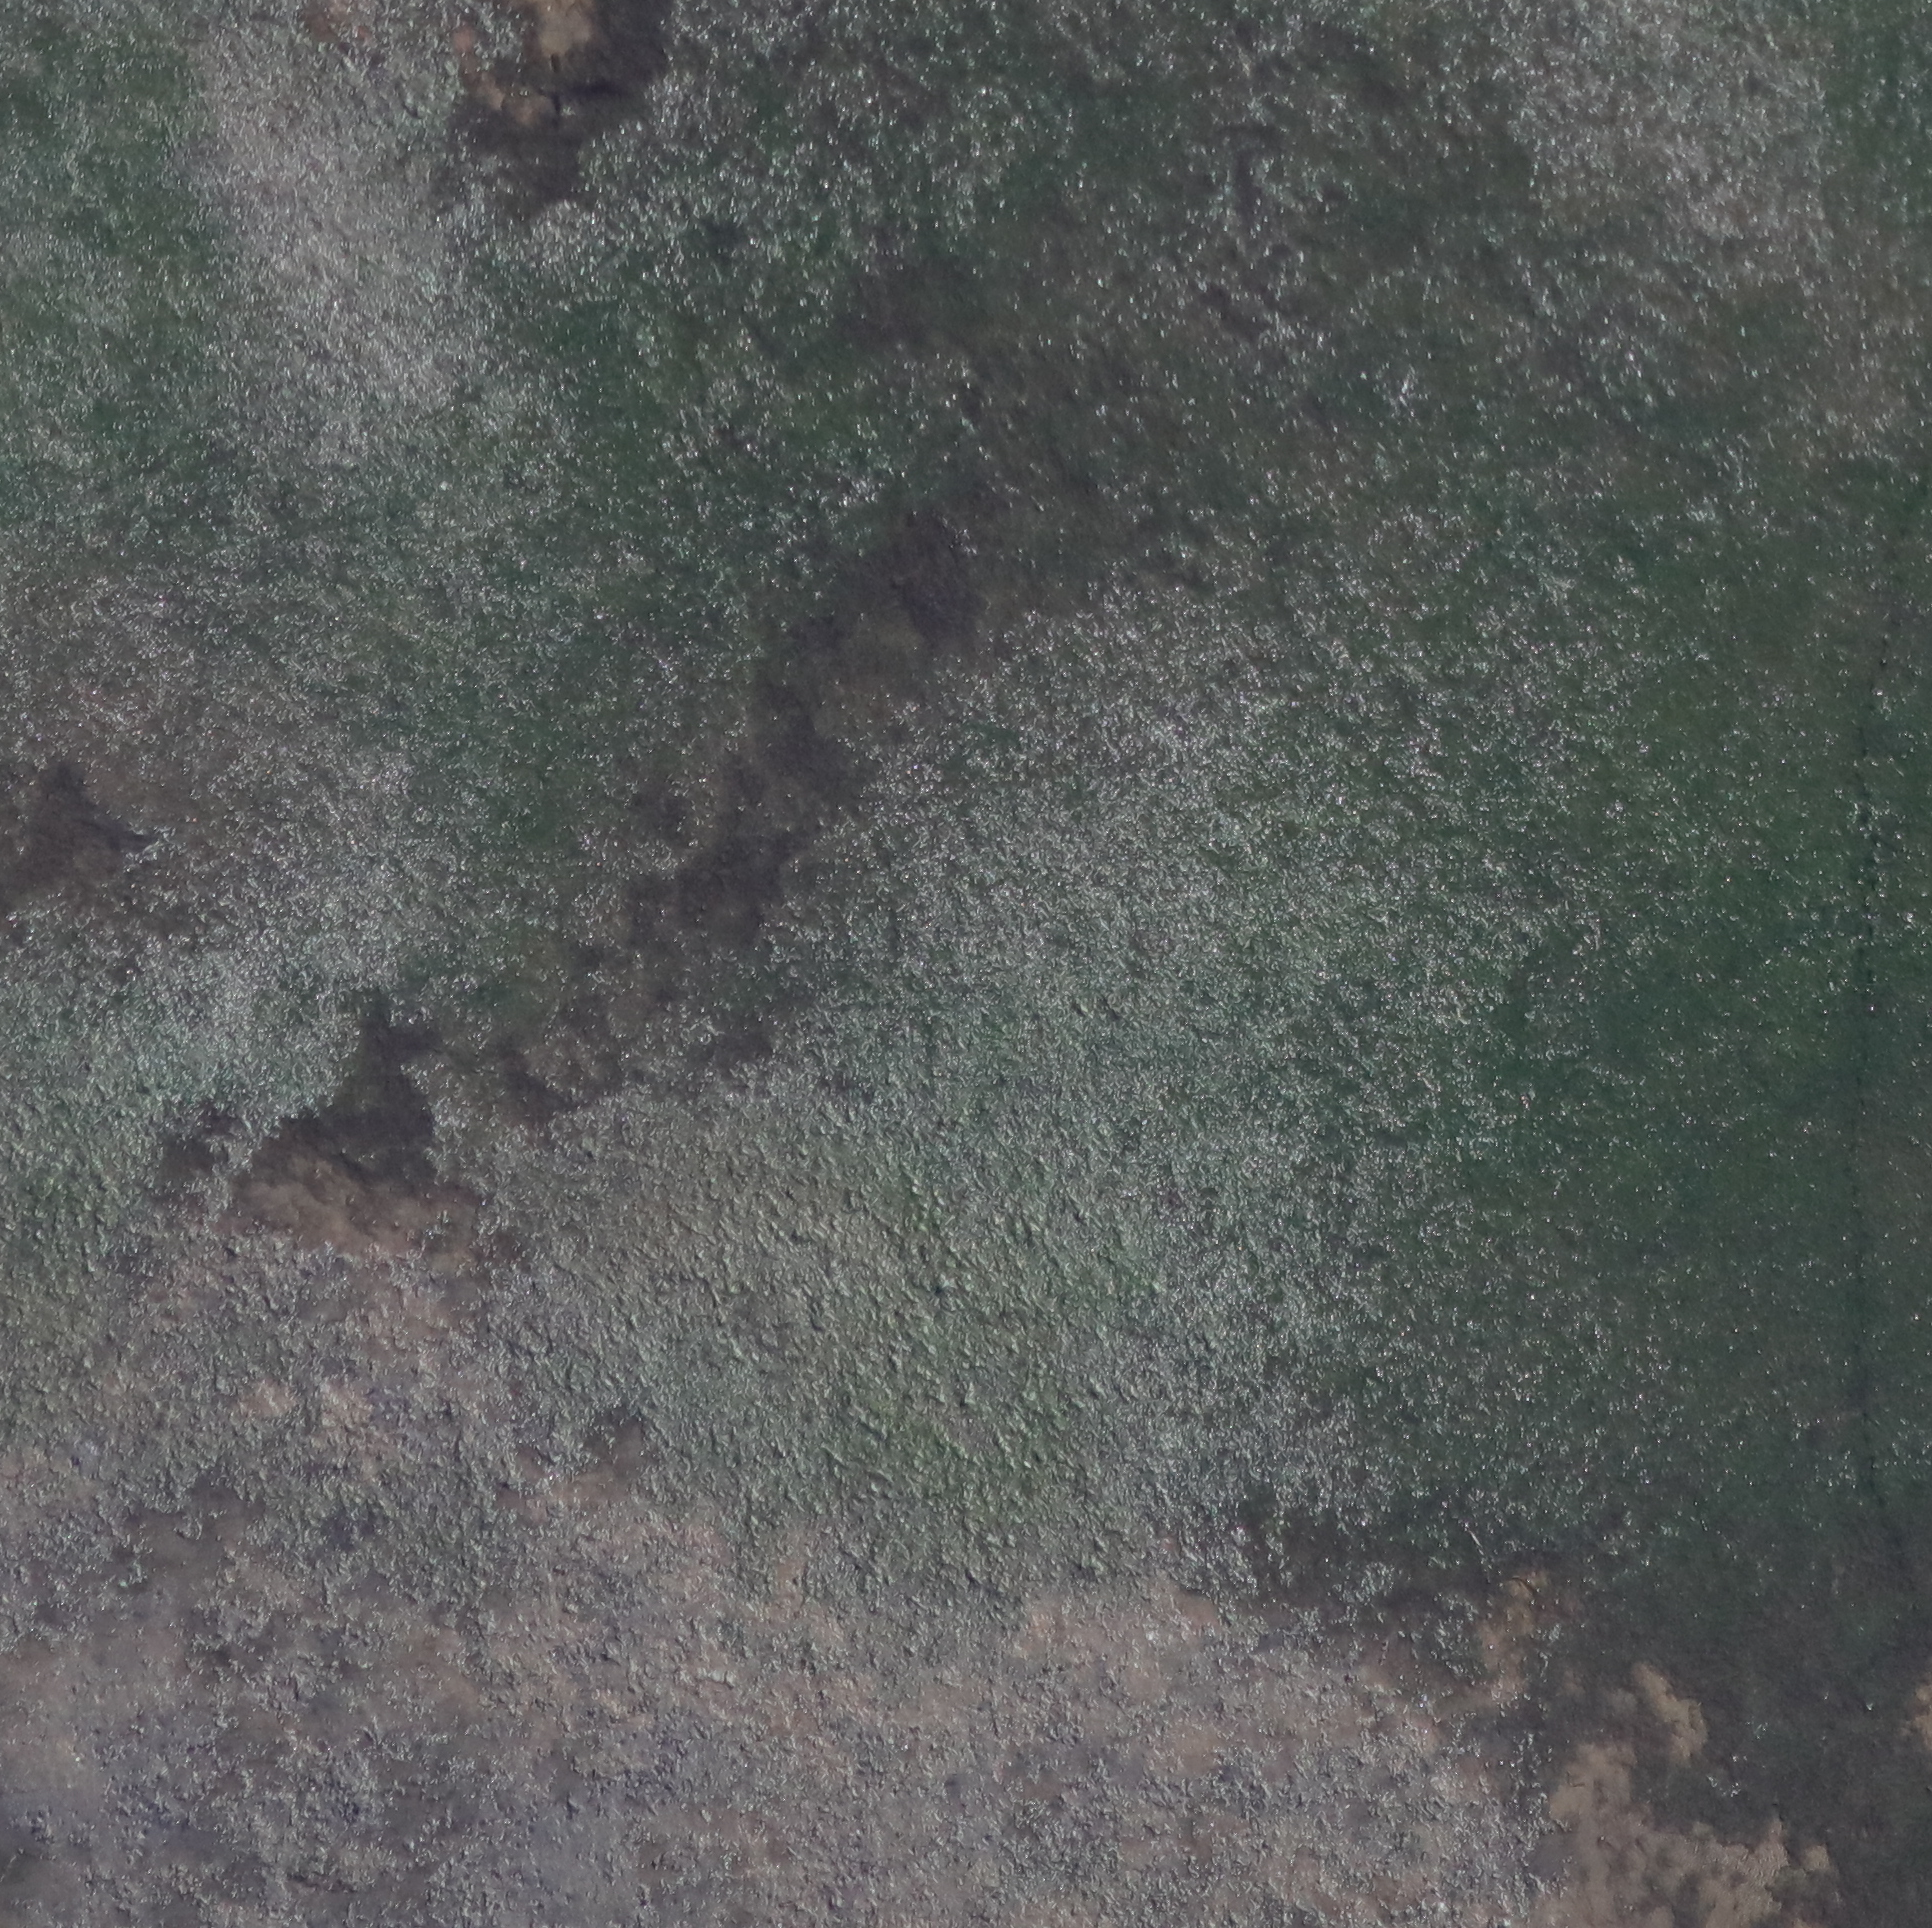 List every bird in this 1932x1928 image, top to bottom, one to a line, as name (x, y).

None